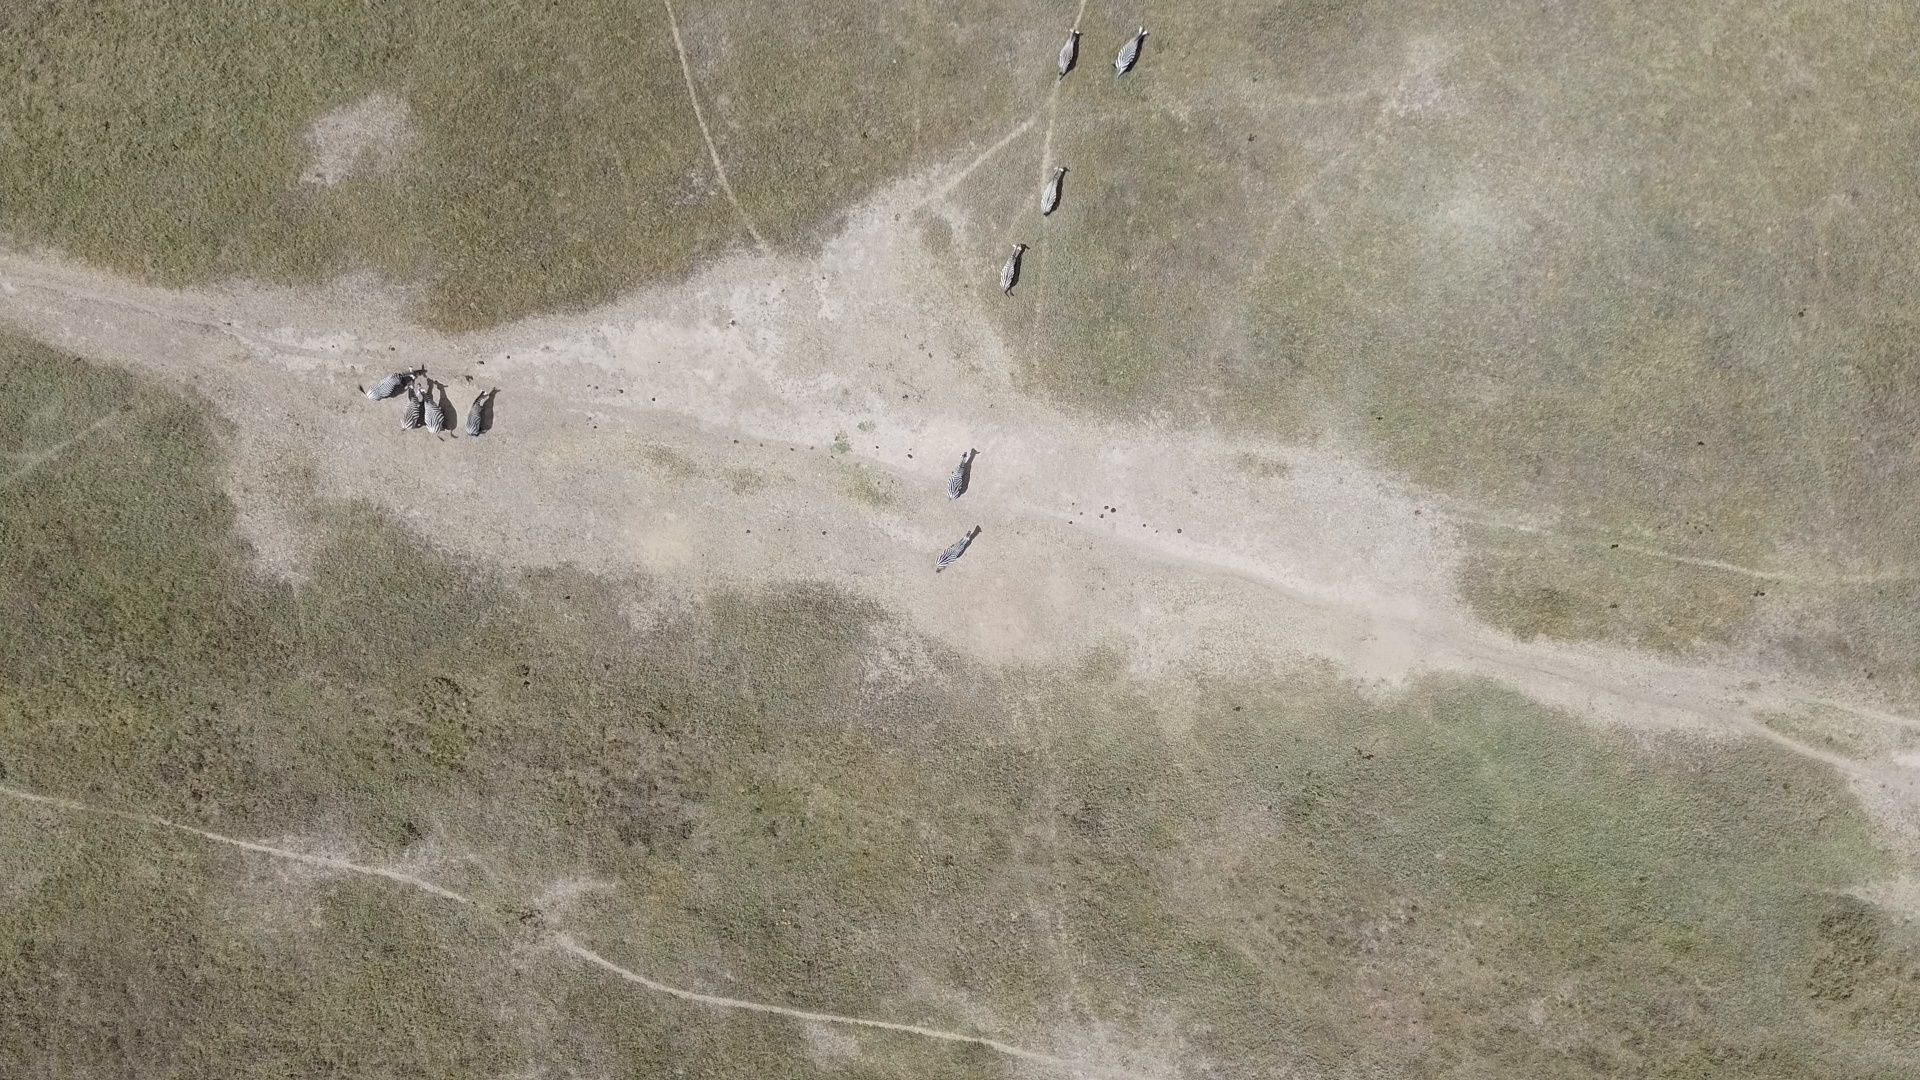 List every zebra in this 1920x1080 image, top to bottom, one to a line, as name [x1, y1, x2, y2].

zebra [1113, 29, 1144, 78]
zebra [1057, 32, 1078, 75]
zebra [1041, 169, 1062, 214]
zebra [1000, 246, 1022, 290]
zebra [363, 371, 411, 400]
zebra [409, 373, 429, 415]
zebra [401, 381, 423, 429]
zebra [423, 386, 448, 432]
zebra [465, 392, 490, 437]
zebra [949, 453, 972, 495]
zebra [956, 530, 980, 556]
zebra [937, 542, 960, 567]